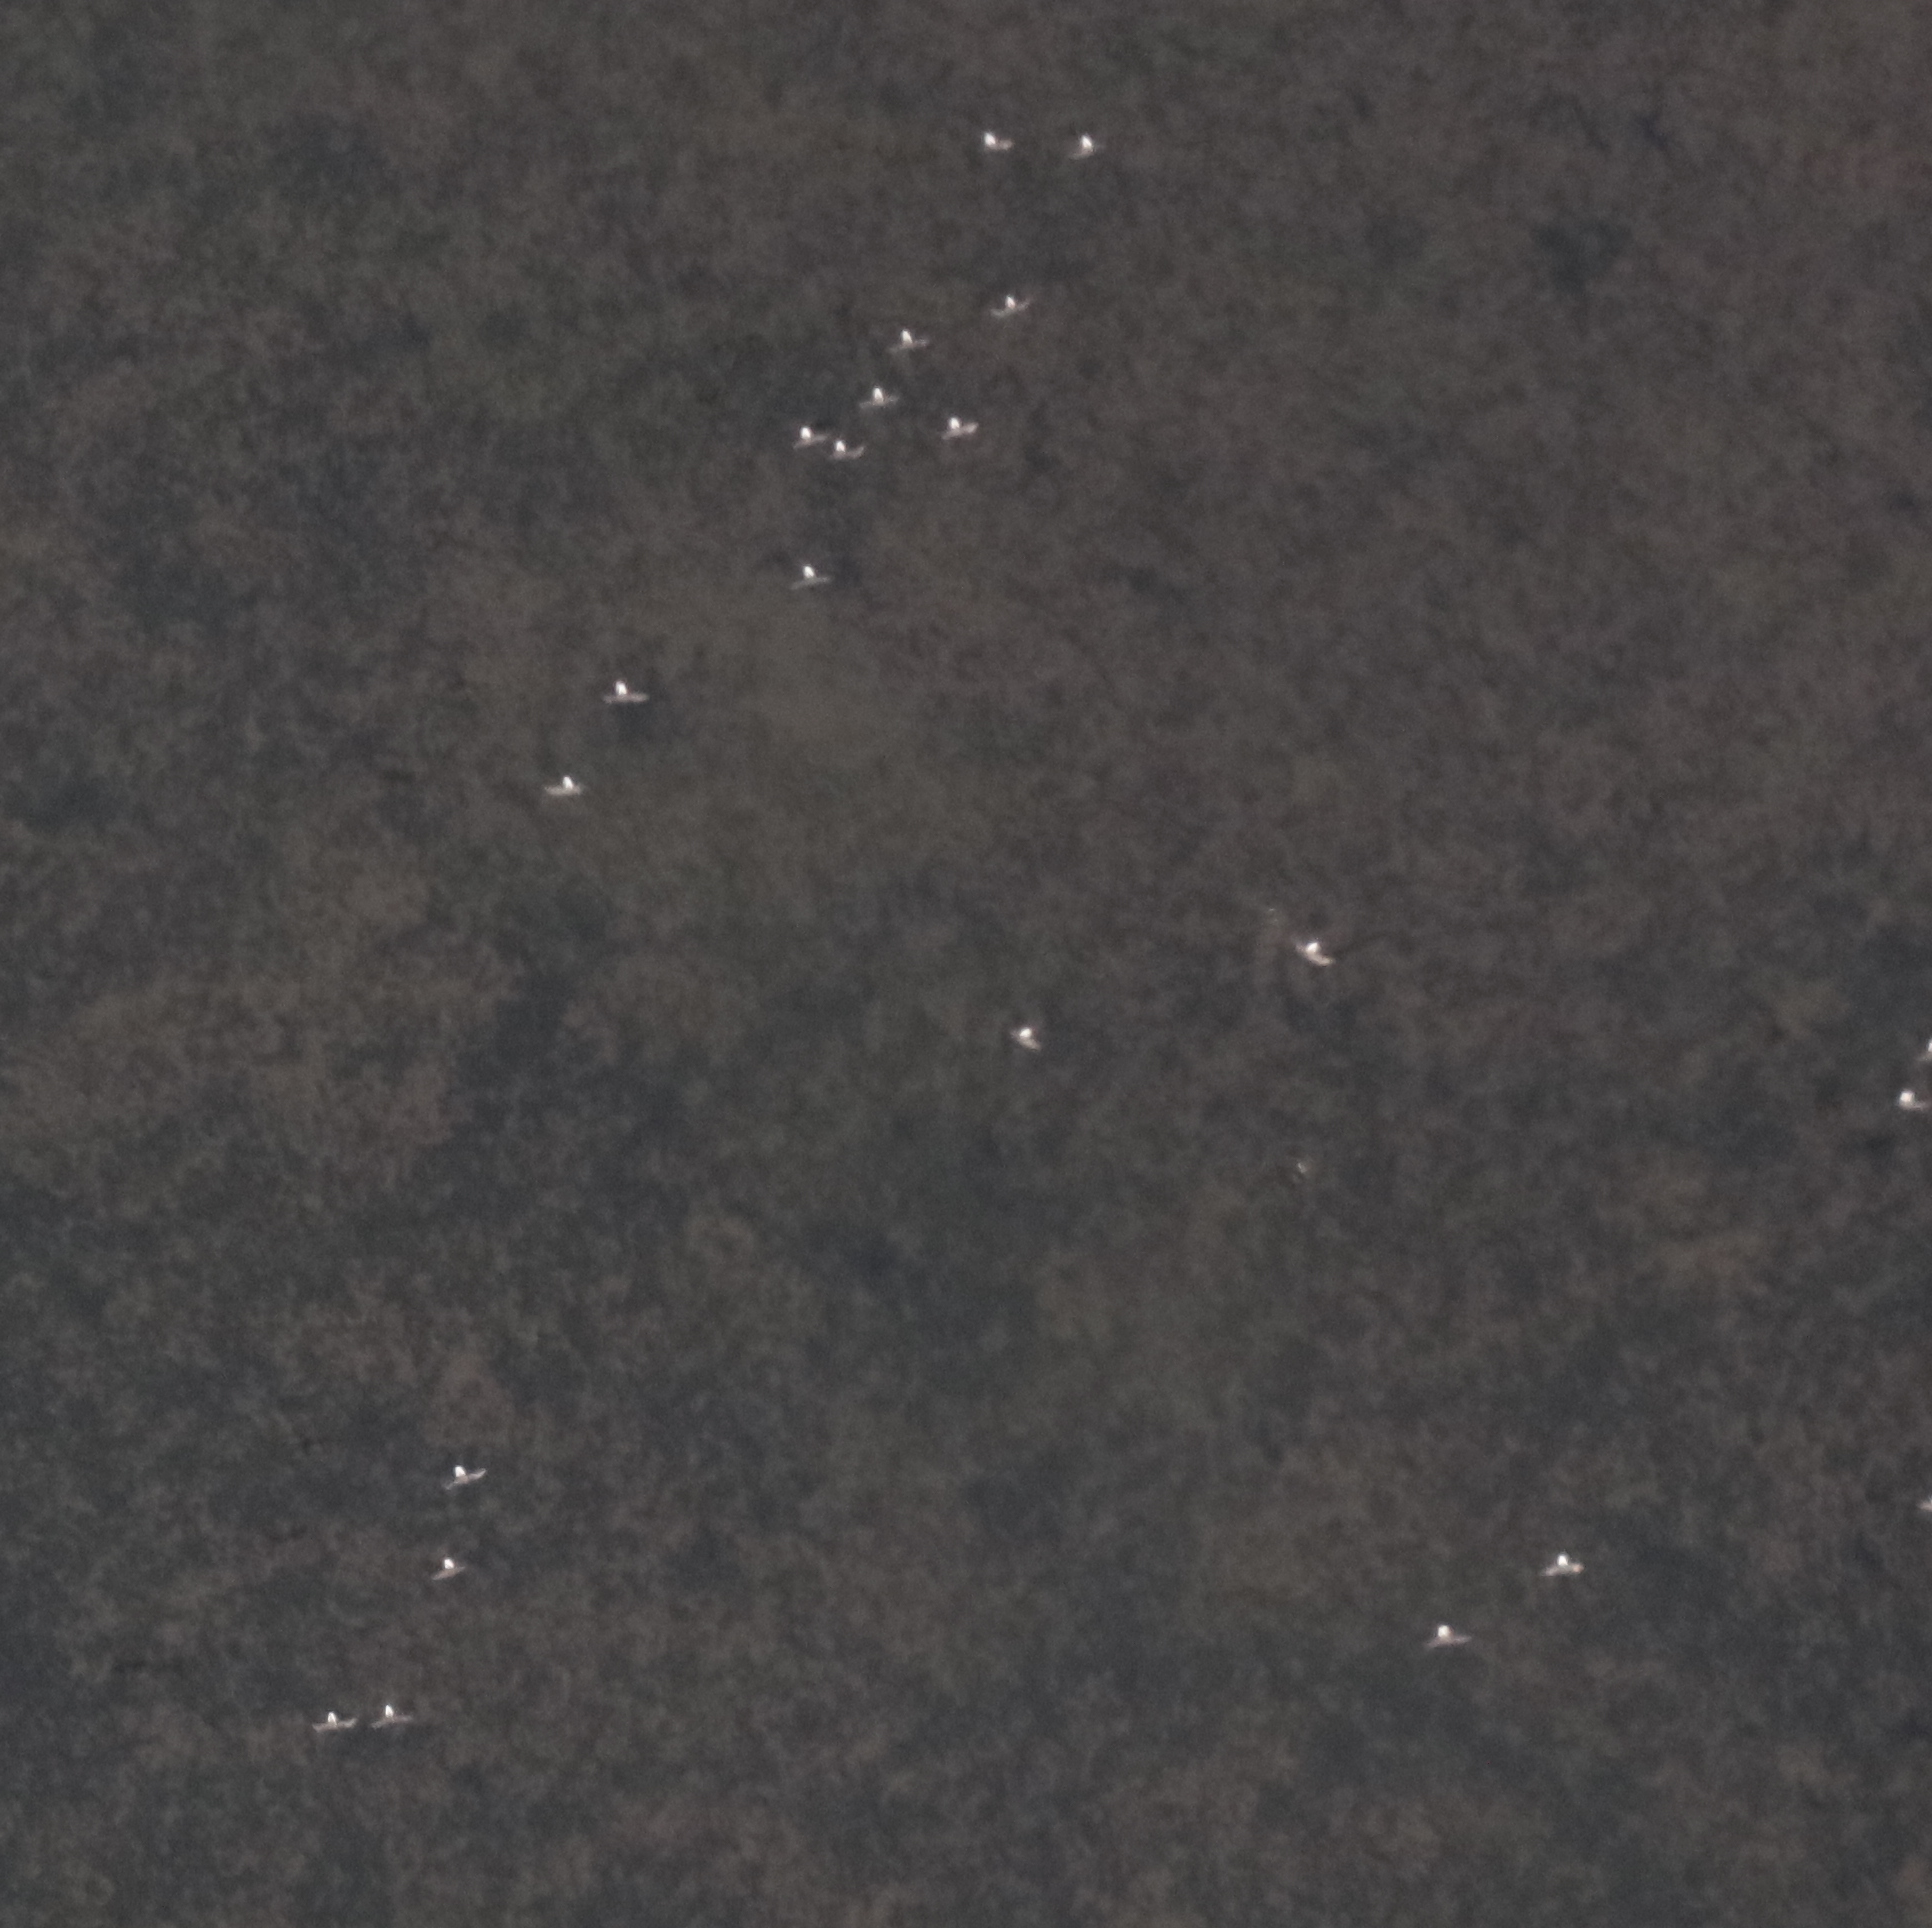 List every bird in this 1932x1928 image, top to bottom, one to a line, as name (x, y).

brant (995, 143)
brant (1090, 149)
brant (1016, 309)
brant (910, 345)
brant (882, 403)
brant (956, 430)
brant (803, 440)
brant (846, 452)
brant (813, 580)
brant (628, 698)
brant (570, 793)
brant (1311, 948)
brant (1024, 1035)
brant (1904, 1099)
brant (463, 1478)
brant (1565, 1566)
brant (448, 1569)
brant (1445, 1641)
brant (390, 1717)
brant (329, 1724)